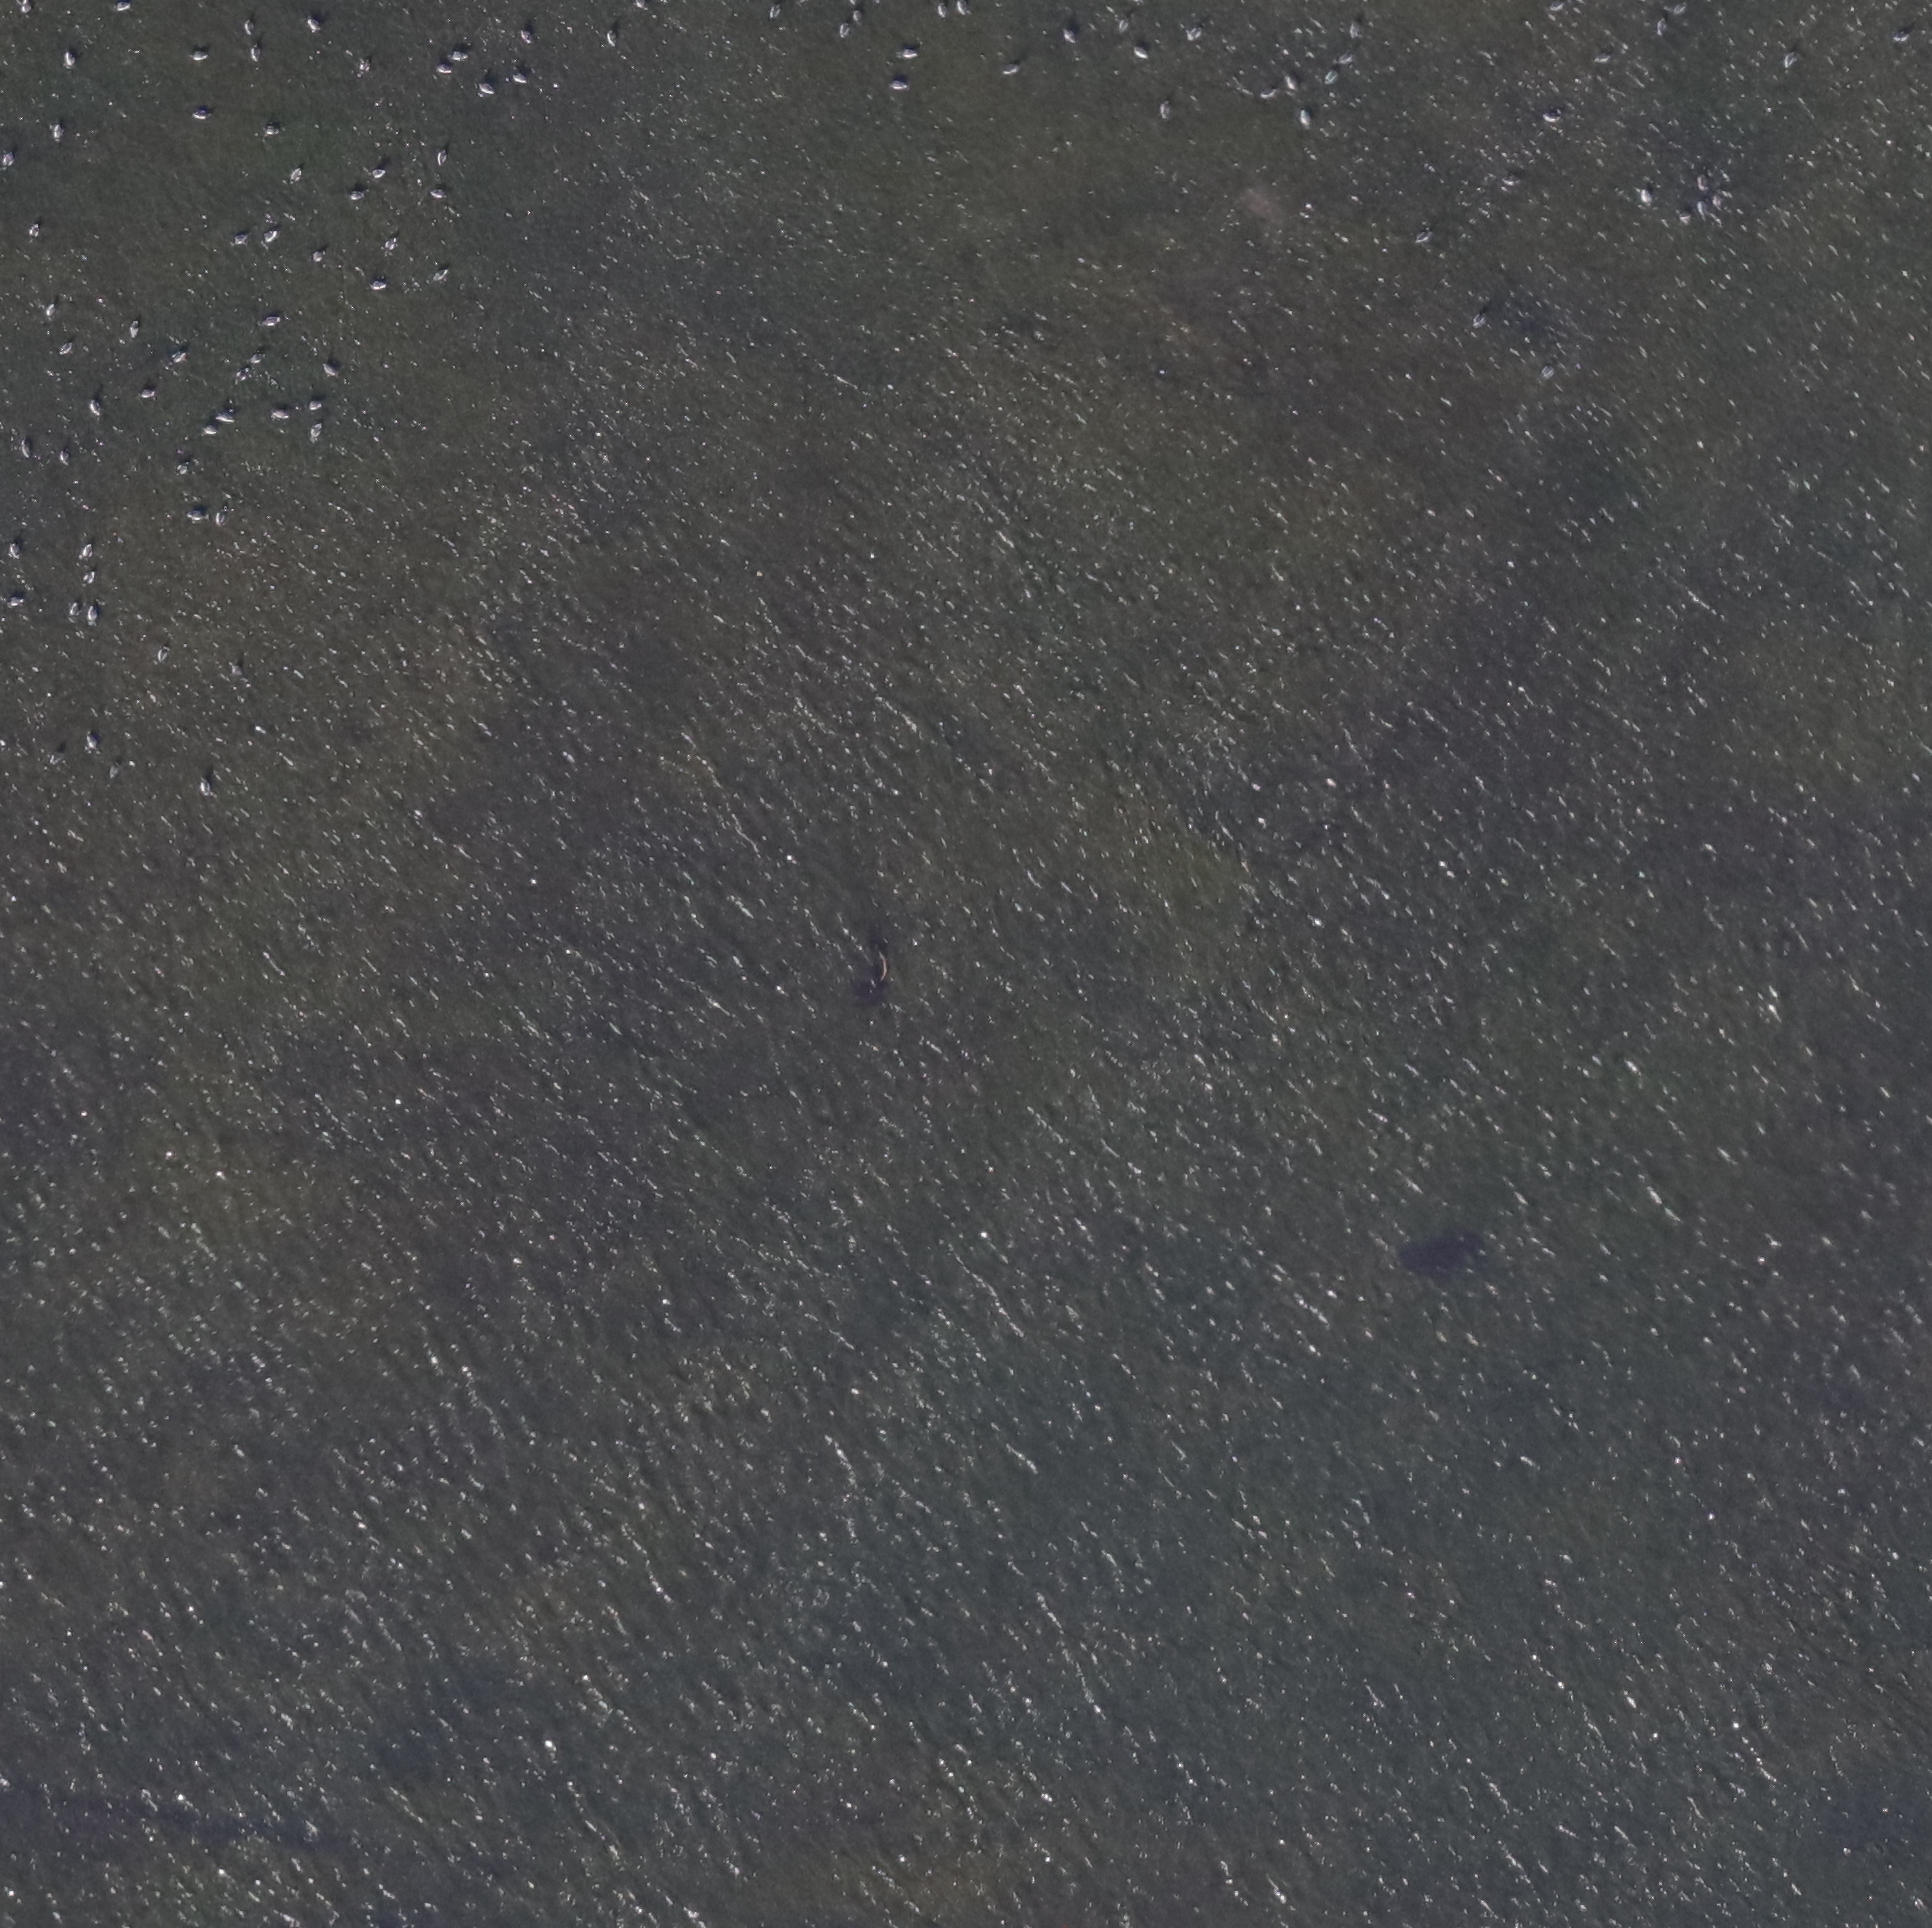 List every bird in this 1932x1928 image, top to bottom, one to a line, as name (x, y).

brant (1682, 4)
brant (30, 5)
brant (124, 7)
brant (641, 7)
brant (1557, 7)
brant (965, 9)
brant (938, 13)
brant (775, 15)
brant (857, 17)
brant (1123, 22)
brant (317, 23)
brant (251, 27)
brant (1662, 27)
brant (1353, 30)
brant (846, 33)
brant (1194, 35)
brant (1903, 35)
brant (1070, 37)
brant (526, 39)
brant (613, 40)
brant (1142, 50)
brant (468, 52)
brant (911, 55)
brant (202, 56)
brant (258, 58)
brant (1346, 58)
brant (1604, 58)
brant (72, 60)
brant (1792, 63)
brant (448, 65)
brant (1012, 65)
brant (361, 70)
brant (518, 77)
brant (1327, 78)
brant (1292, 79)
brant (904, 83)
brant (492, 87)
brant (1267, 92)
brant (1164, 108)
brant (202, 116)
brant (1552, 118)
brant (1305, 119)
brant (274, 132)
brant (60, 137)
brant (8, 157)
brant (442, 160)
brant (379, 175)
brant (296, 176)
brant (1512, 182)
brant (1700, 182)
brant (1652, 195)
brant (440, 196)
brant (358, 197)
brant (1717, 201)
brant (1703, 209)
brant (1685, 217)
brant (33, 233)
brant (271, 235)
brant (1423, 236)
brant (238, 241)
brant (390, 247)
brant (320, 254)
brant (441, 276)
brant (379, 286)
brant (53, 309)
brant (271, 320)
brant (1482, 320)
brant (132, 330)
brant (66, 347)
brant (176, 356)
brant (262, 357)
brant (330, 368)
brant (242, 376)
brant (146, 393)
brant (317, 403)
brant (98, 407)
brant (281, 413)
brant (228, 418)
brant (315, 430)
brant (205, 431)
brant (30, 448)
brant (65, 458)
brant (182, 469)
brant (194, 515)
brant (220, 518)
brant (86, 552)
brant (15, 553)
brant (90, 580)
brant (16, 603)
brant (75, 609)
brant (90, 613)
brant (163, 655)
brant (236, 671)
brant (92, 742)
brant (58, 757)
brant (112, 771)
brant (205, 788)